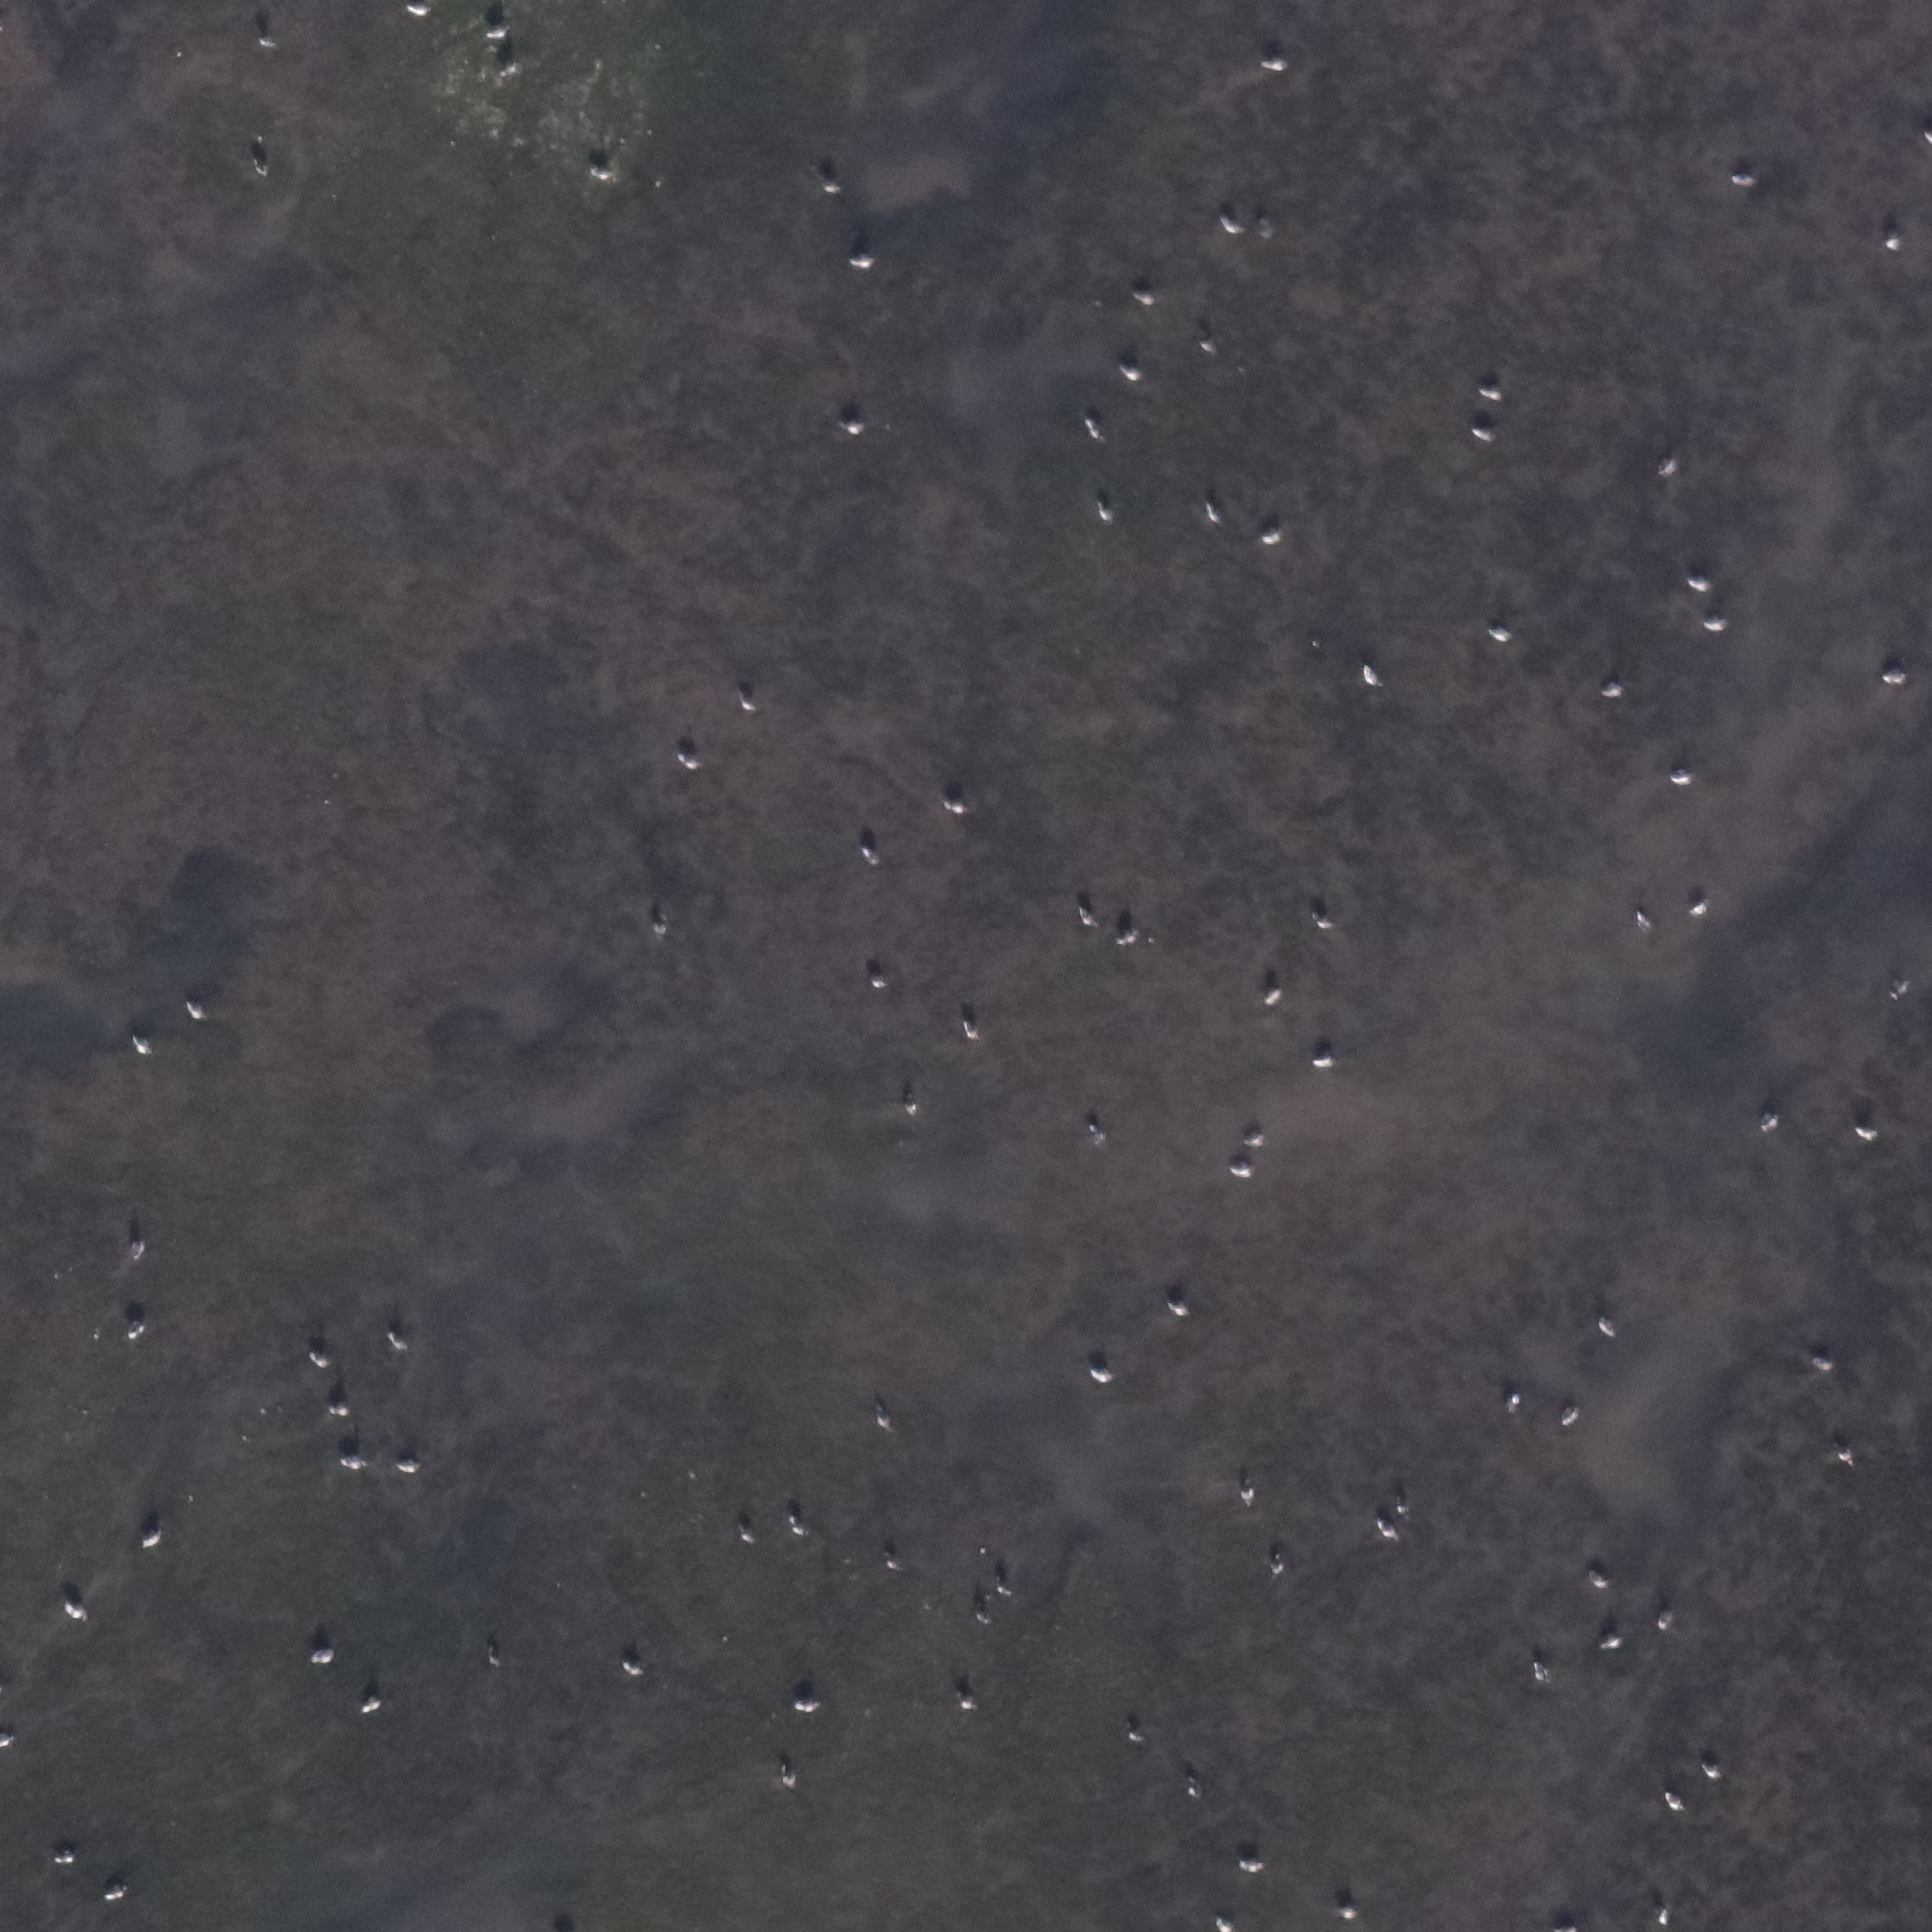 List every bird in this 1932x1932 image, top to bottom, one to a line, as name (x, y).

brant (426, 7)
brant (506, 24)
brant (269, 45)
brant (1279, 60)
brant (509, 69)
brant (268, 164)
brant (603, 172)
brant (1744, 180)
brant (829, 185)
brant (1227, 223)
brant (1273, 228)
brant (1897, 236)
brant (865, 269)
brant (1141, 296)
brant (1210, 344)
brant (1130, 376)
brant (1496, 389)
brant (851, 423)
brant (1092, 423)
brant (1489, 437)
brant (1668, 468)
brant (1105, 507)
brant (1218, 511)
brant (1264, 538)
brant (1697, 582)
brant (1719, 618)
brant (1502, 632)
brant (1895, 676)
brant (1367, 678)
brant (1609, 689)
brant (749, 699)
brant (692, 764)
brant (1687, 786)
brant (957, 805)
brant (873, 851)
brant (1701, 905)
brant (1088, 912)
brant (1321, 918)
brant (1646, 920)
brant (661, 923)
brant (1128, 938)
brant (885, 991)
brant (1897, 992)
brant (1273, 993)
brant (197, 1011)
brant (969, 1026)
brant (140, 1048)
brant (1328, 1057)
brant (910, 1106)
brant (1768, 1115)
brant (1872, 1129)
brant (1099, 1132)
brant (1256, 1143)
brant (1245, 1173)
brant (139, 1248)
brant (1175, 1307)
brant (1607, 1321)
brant (136, 1326)
brant (395, 1345)
brant (1825, 1352)
brant (318, 1362)
brant (1107, 1372)
brant (1521, 1399)
brant (337, 1400)
brant (894, 1407)
brant (1575, 1413)
brant (360, 1455)
brant (1838, 1460)
brant (415, 1463)
brant (1235, 1491)
brant (1394, 1509)
brant (751, 1529)
brant (792, 1529)
brant (1389, 1539)
brant (161, 1541)
brant (887, 1555)
brant (1275, 1571)
brant (1606, 1577)
brant (1004, 1589)
brant (1669, 1607)
brant (78, 1609)
brant (985, 1614)
brant (1607, 1643)
brant (490, 1650)
brant (319, 1651)
brant (631, 1665)
brant (1542, 1671)
brant (965, 1696)
brant (378, 1702)
brant (802, 1704)
brant (1131, 1736)
brant (3, 1740)
brant (1715, 1767)
brant (799, 1779)
brant (1201, 1796)
brant (1669, 1800)
brant (66, 1861)
brant (1246, 1868)
brant (129, 1896)
brant (1346, 1916)
brant (1660, 1924)
brant (1223, 1927)
brant (1563, 1929)
brant (568, 1931)